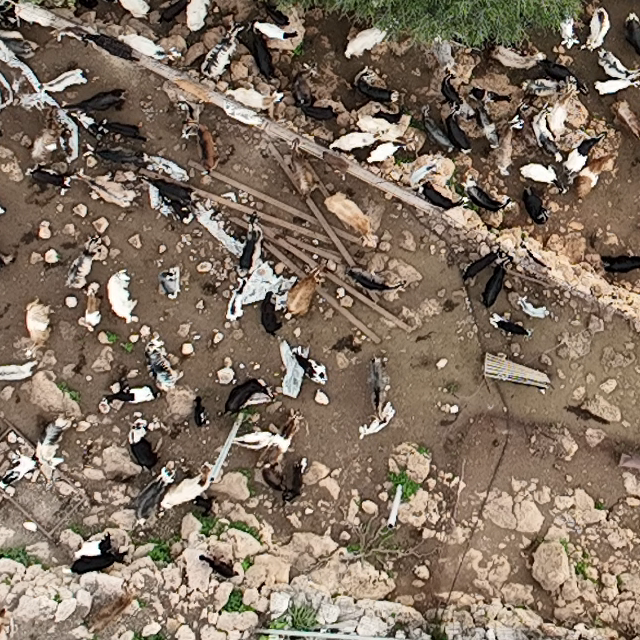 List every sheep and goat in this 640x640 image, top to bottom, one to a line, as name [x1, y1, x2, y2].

goat [72, 0, 98, 10]
goat [101, 0, 149, 17]
goat [156, 0, 191, 23]
goat [186, 0, 213, 33]
goat [253, 0, 290, 26]
goat [15, 1, 76, 28]
goat [580, 8, 611, 51]
goat [624, 10, 639, 62]
goat [344, 18, 397, 59]
goat [556, 19, 580, 48]
goat [245, 20, 277, 80]
goat [50, 22, 99, 45]
goat [253, 23, 299, 38]
goat [201, 25, 245, 77]
goat [117, 31, 182, 62]
goat [84, 33, 138, 61]
goat [430, 35, 457, 76]
goat [1, 37, 40, 56]
goat [491, 45, 546, 67]
goat [598, 48, 639, 79]
goat [538, 59, 589, 94]
goat [292, 60, 318, 106]
goat [352, 64, 401, 102]
goat [39, 68, 85, 93]
goat [441, 70, 464, 106]
goat [595, 75, 639, 97]
goat [173, 77, 211, 103]
goat [521, 77, 576, 96]
goat [469, 86, 513, 104]
goat [226, 87, 284, 111]
goat [63, 88, 127, 111]
goat [548, 88, 579, 137]
goat [177, 96, 204, 138]
goat [223, 99, 263, 125]
goat [444, 100, 473, 154]
goat [515, 100, 527, 116]
goat [614, 100, 639, 145]
goat [297, 102, 339, 120]
goat [533, 102, 563, 162]
goat [421, 103, 455, 153]
goat [371, 104, 406, 121]
goat [30, 106, 60, 164]
goat [473, 106, 499, 148]
goat [71, 111, 108, 138]
goat [357, 115, 398, 133]
goat [493, 116, 523, 175]
goat [99, 119, 147, 141]
goat [196, 124, 215, 176]
goat [329, 129, 385, 148]
goat [563, 130, 607, 173]
goat [379, 134, 417, 145]
goat [289, 135, 317, 197]
goat [365, 143, 399, 163]
goat [84, 144, 144, 163]
goat [575, 150, 618, 198]
goat [322, 151, 348, 174]
goat [143, 154, 189, 183]
goat [408, 161, 442, 187]
goat [519, 162, 568, 195]
goat [30, 166, 71, 188]
goat [72, 169, 137, 208]
goat [152, 178, 201, 202]
goat [0, 179, 7, 221]
goat [420, 179, 468, 208]
goat [467, 185, 513, 213]
goat [523, 186, 548, 224]
goat [323, 194, 379, 248]
goat [163, 197, 193, 224]
goat [239, 211, 260, 272]
goat [0, 221, 18, 270]
goat [65, 236, 100, 290]
goat [601, 249, 639, 272]
goat [462, 250, 501, 282]
goat [481, 256, 512, 306]
goat [286, 264, 324, 319]
goat [349, 268, 408, 293]
goat [108, 270, 137, 322]
goat [158, 271, 180, 300]
goat [226, 277, 248, 321]
goat [85, 282, 102, 324]
goat [261, 290, 284, 334]
goat [518, 296, 549, 319]
goat [22, 301, 54, 360]
goat [489, 312, 531, 336]
goat [147, 341, 178, 392]
goat [292, 353, 327, 384]
goat [369, 356, 388, 423]
goat [0, 360, 37, 388]
goat [223, 378, 276, 414]
goat [105, 383, 156, 405]
goat [192, 397, 209, 428]
goat [359, 402, 395, 440]
goat [256, 410, 302, 468]
goat [36, 415, 75, 470]
goat [127, 419, 163, 466]
goat [230, 432, 275, 449]
goat [0, 452, 35, 491]
goat [282, 456, 308, 502]
goat [161, 463, 213, 509]
goat [263, 464, 290, 494]
goat [133, 466, 175, 526]
goat [73, 534, 110, 561]
goat [71, 549, 130, 574]
goat [199, 555, 240, 578]
goat [0, 575, 6, 638]
goat [85, 590, 135, 633]